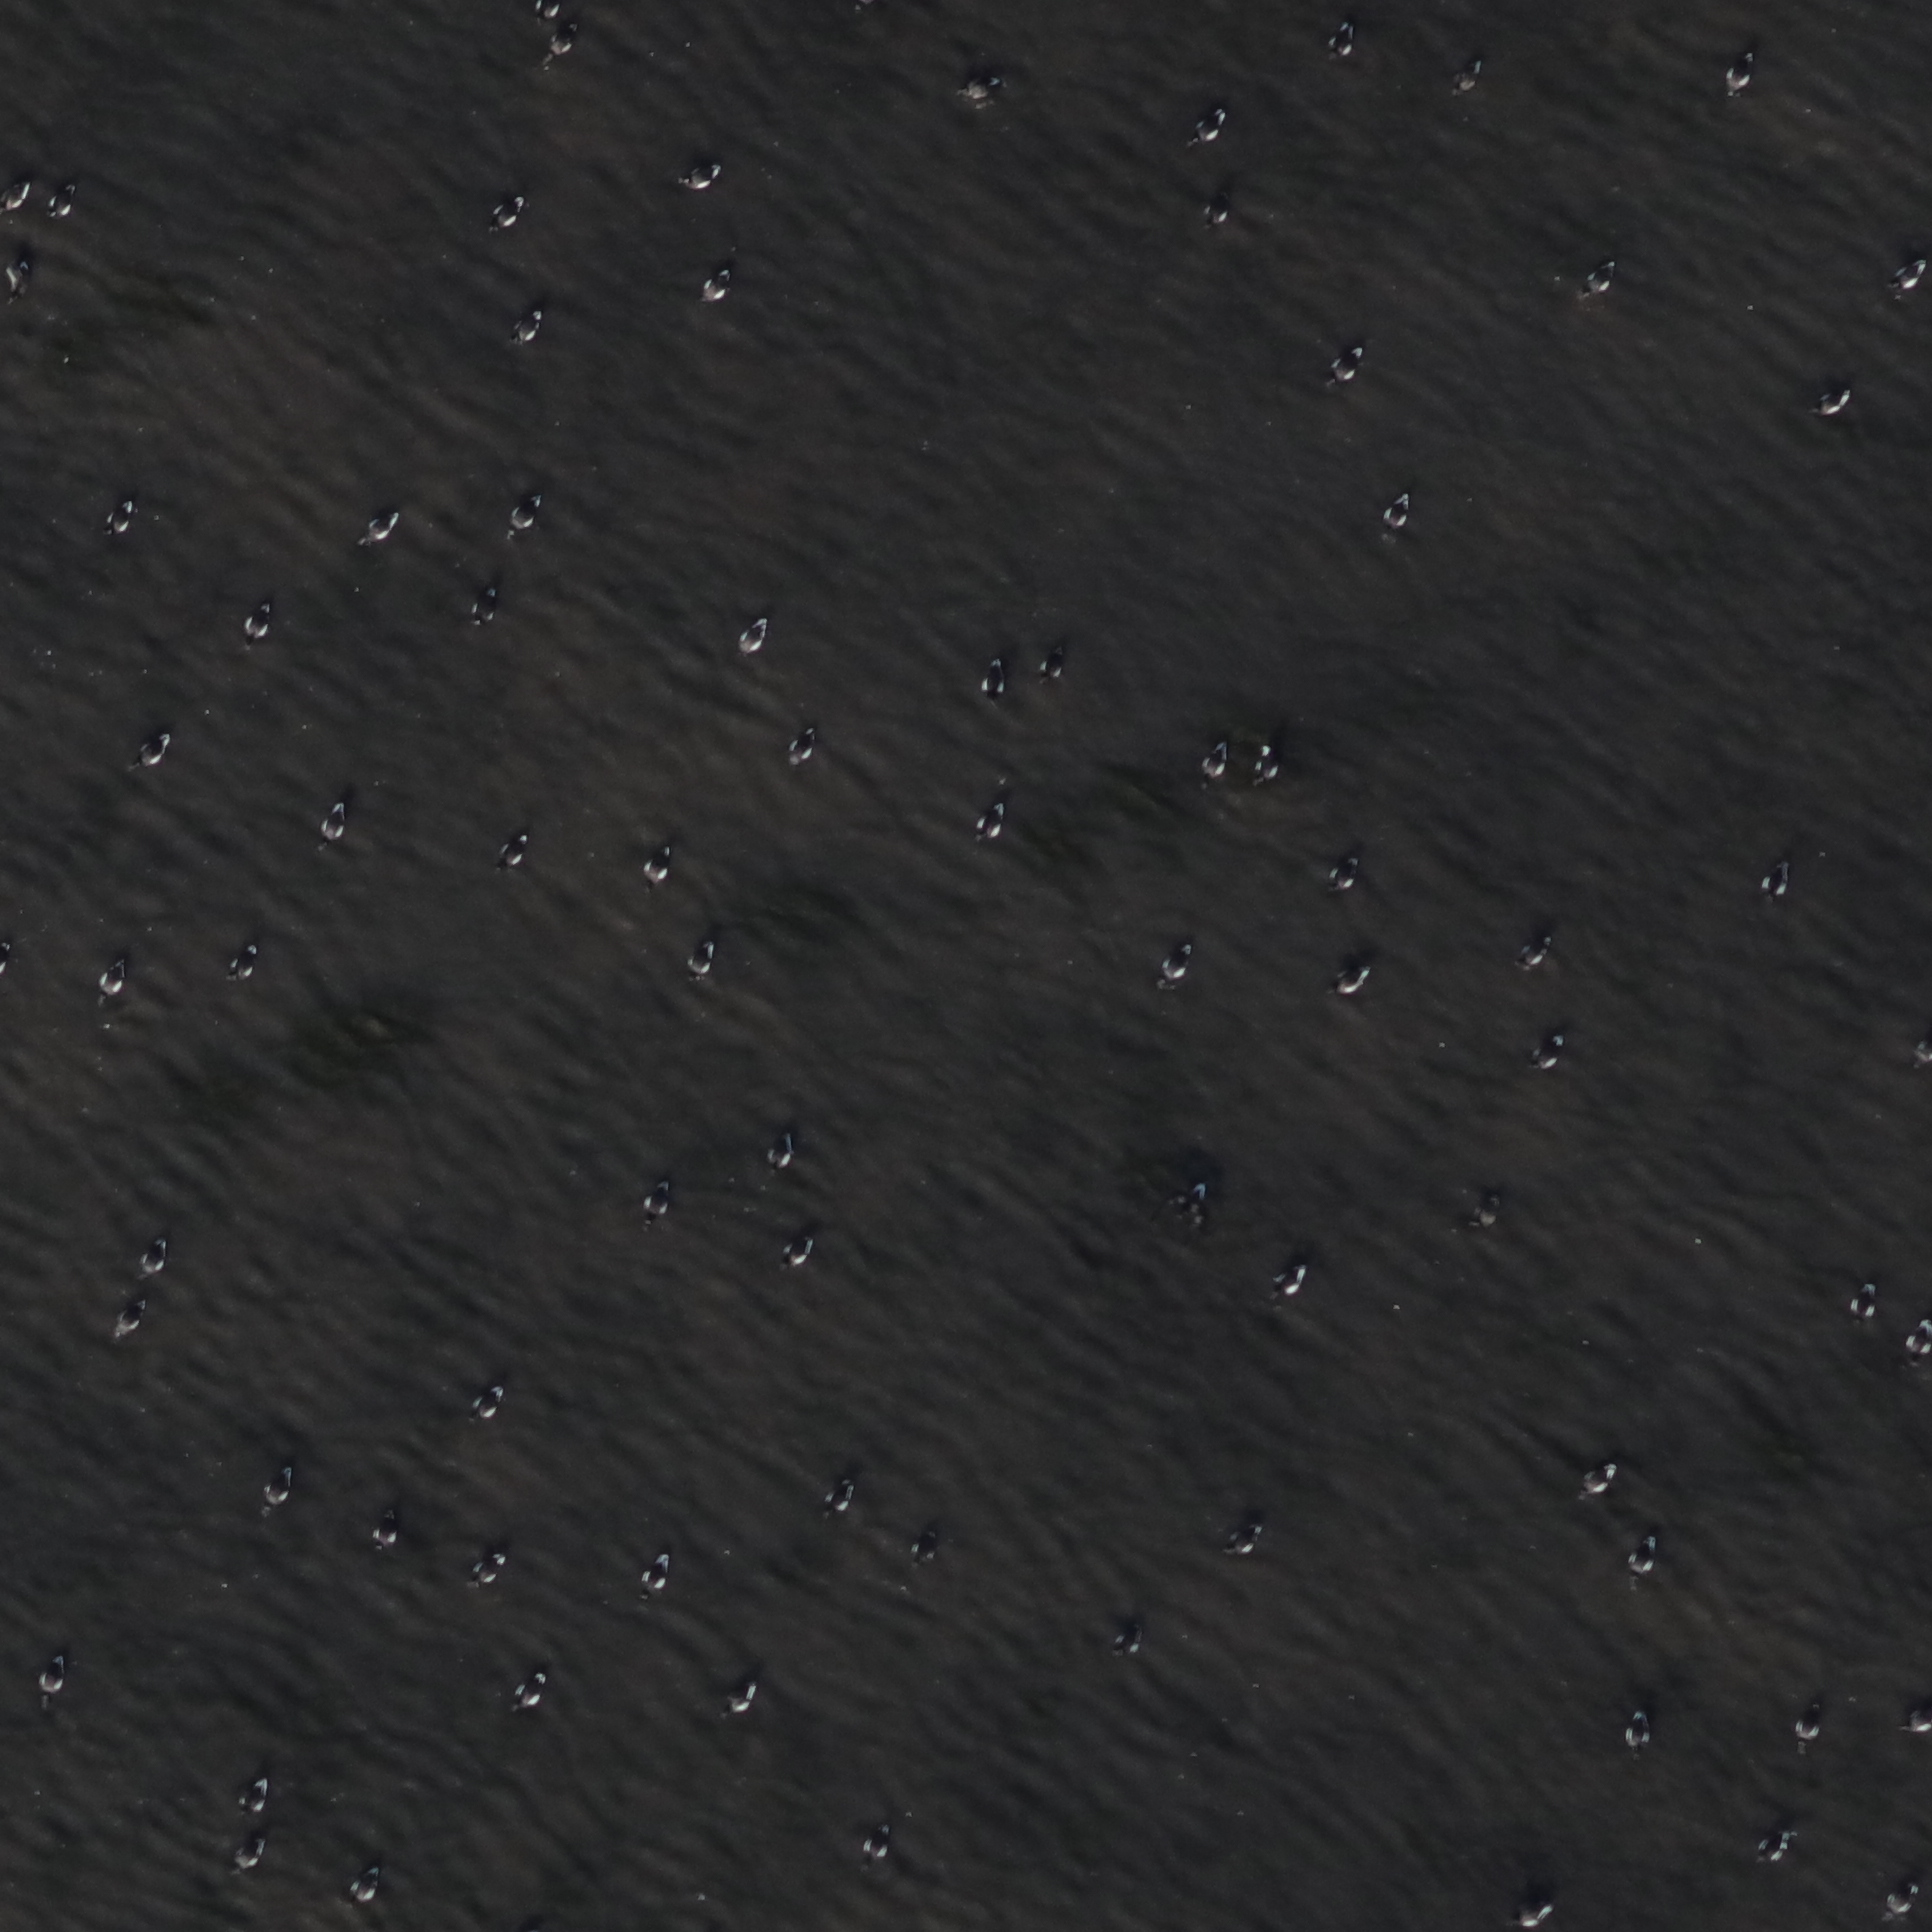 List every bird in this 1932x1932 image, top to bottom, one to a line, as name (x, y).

brant (561, 43)
brant (1339, 44)
brant (1466, 74)
brant (1731, 84)
brant (972, 90)
brant (1207, 126)
brant (698, 174)
brant (18, 195)
brant (59, 200)
brant (505, 214)
brant (1224, 218)
brant (1909, 275)
brant (20, 279)
brant (1595, 280)
brant (715, 285)
brant (522, 325)
brant (1345, 367)
brant (1830, 402)
brant (520, 514)
brant (1398, 514)
brant (118, 517)
brant (379, 527)
brant (482, 606)
brant (258, 624)
brant (750, 635)
brant (1054, 672)
brant (993, 682)
brant (803, 745)
brant (150, 753)
brant (1211, 762)
brant (1266, 764)
brant (989, 819)
brant (333, 821)
brant (511, 851)
brant (656, 865)
brant (1343, 876)
brant (1777, 880)
brant (1533, 951)
brant (243, 962)
brant (697, 963)
brant (1172, 967)
brant (1350, 978)
brant (113, 979)
brant (1928, 1045)
brant (1548, 1053)
brant (780, 1151)
brant (654, 1206)
brant (1189, 1206)
emperor goose (1480, 1213)
brant (797, 1249)
brant (153, 1257)
brant (1288, 1281)
brant (1864, 1301)
brant (127, 1323)
brant (1920, 1340)
brant (483, 1400)
brant (1596, 1479)
brant (276, 1489)
brant (838, 1496)
brant (386, 1529)
brant (1241, 1539)
brant (929, 1543)
brant (1644, 1556)
brant (485, 1568)
brant (653, 1576)
brant (1125, 1646)
brant (52, 1679)
brant (530, 1691)
brant (738, 1697)
brant (1922, 1717)
brant (1805, 1721)
brant (1640, 1731)
brant (255, 1797)
brant (1772, 1843)
brant (877, 1846)
brant (243, 1855)
brant (364, 1887)
brant (1900, 1899)
brant (1531, 1913)